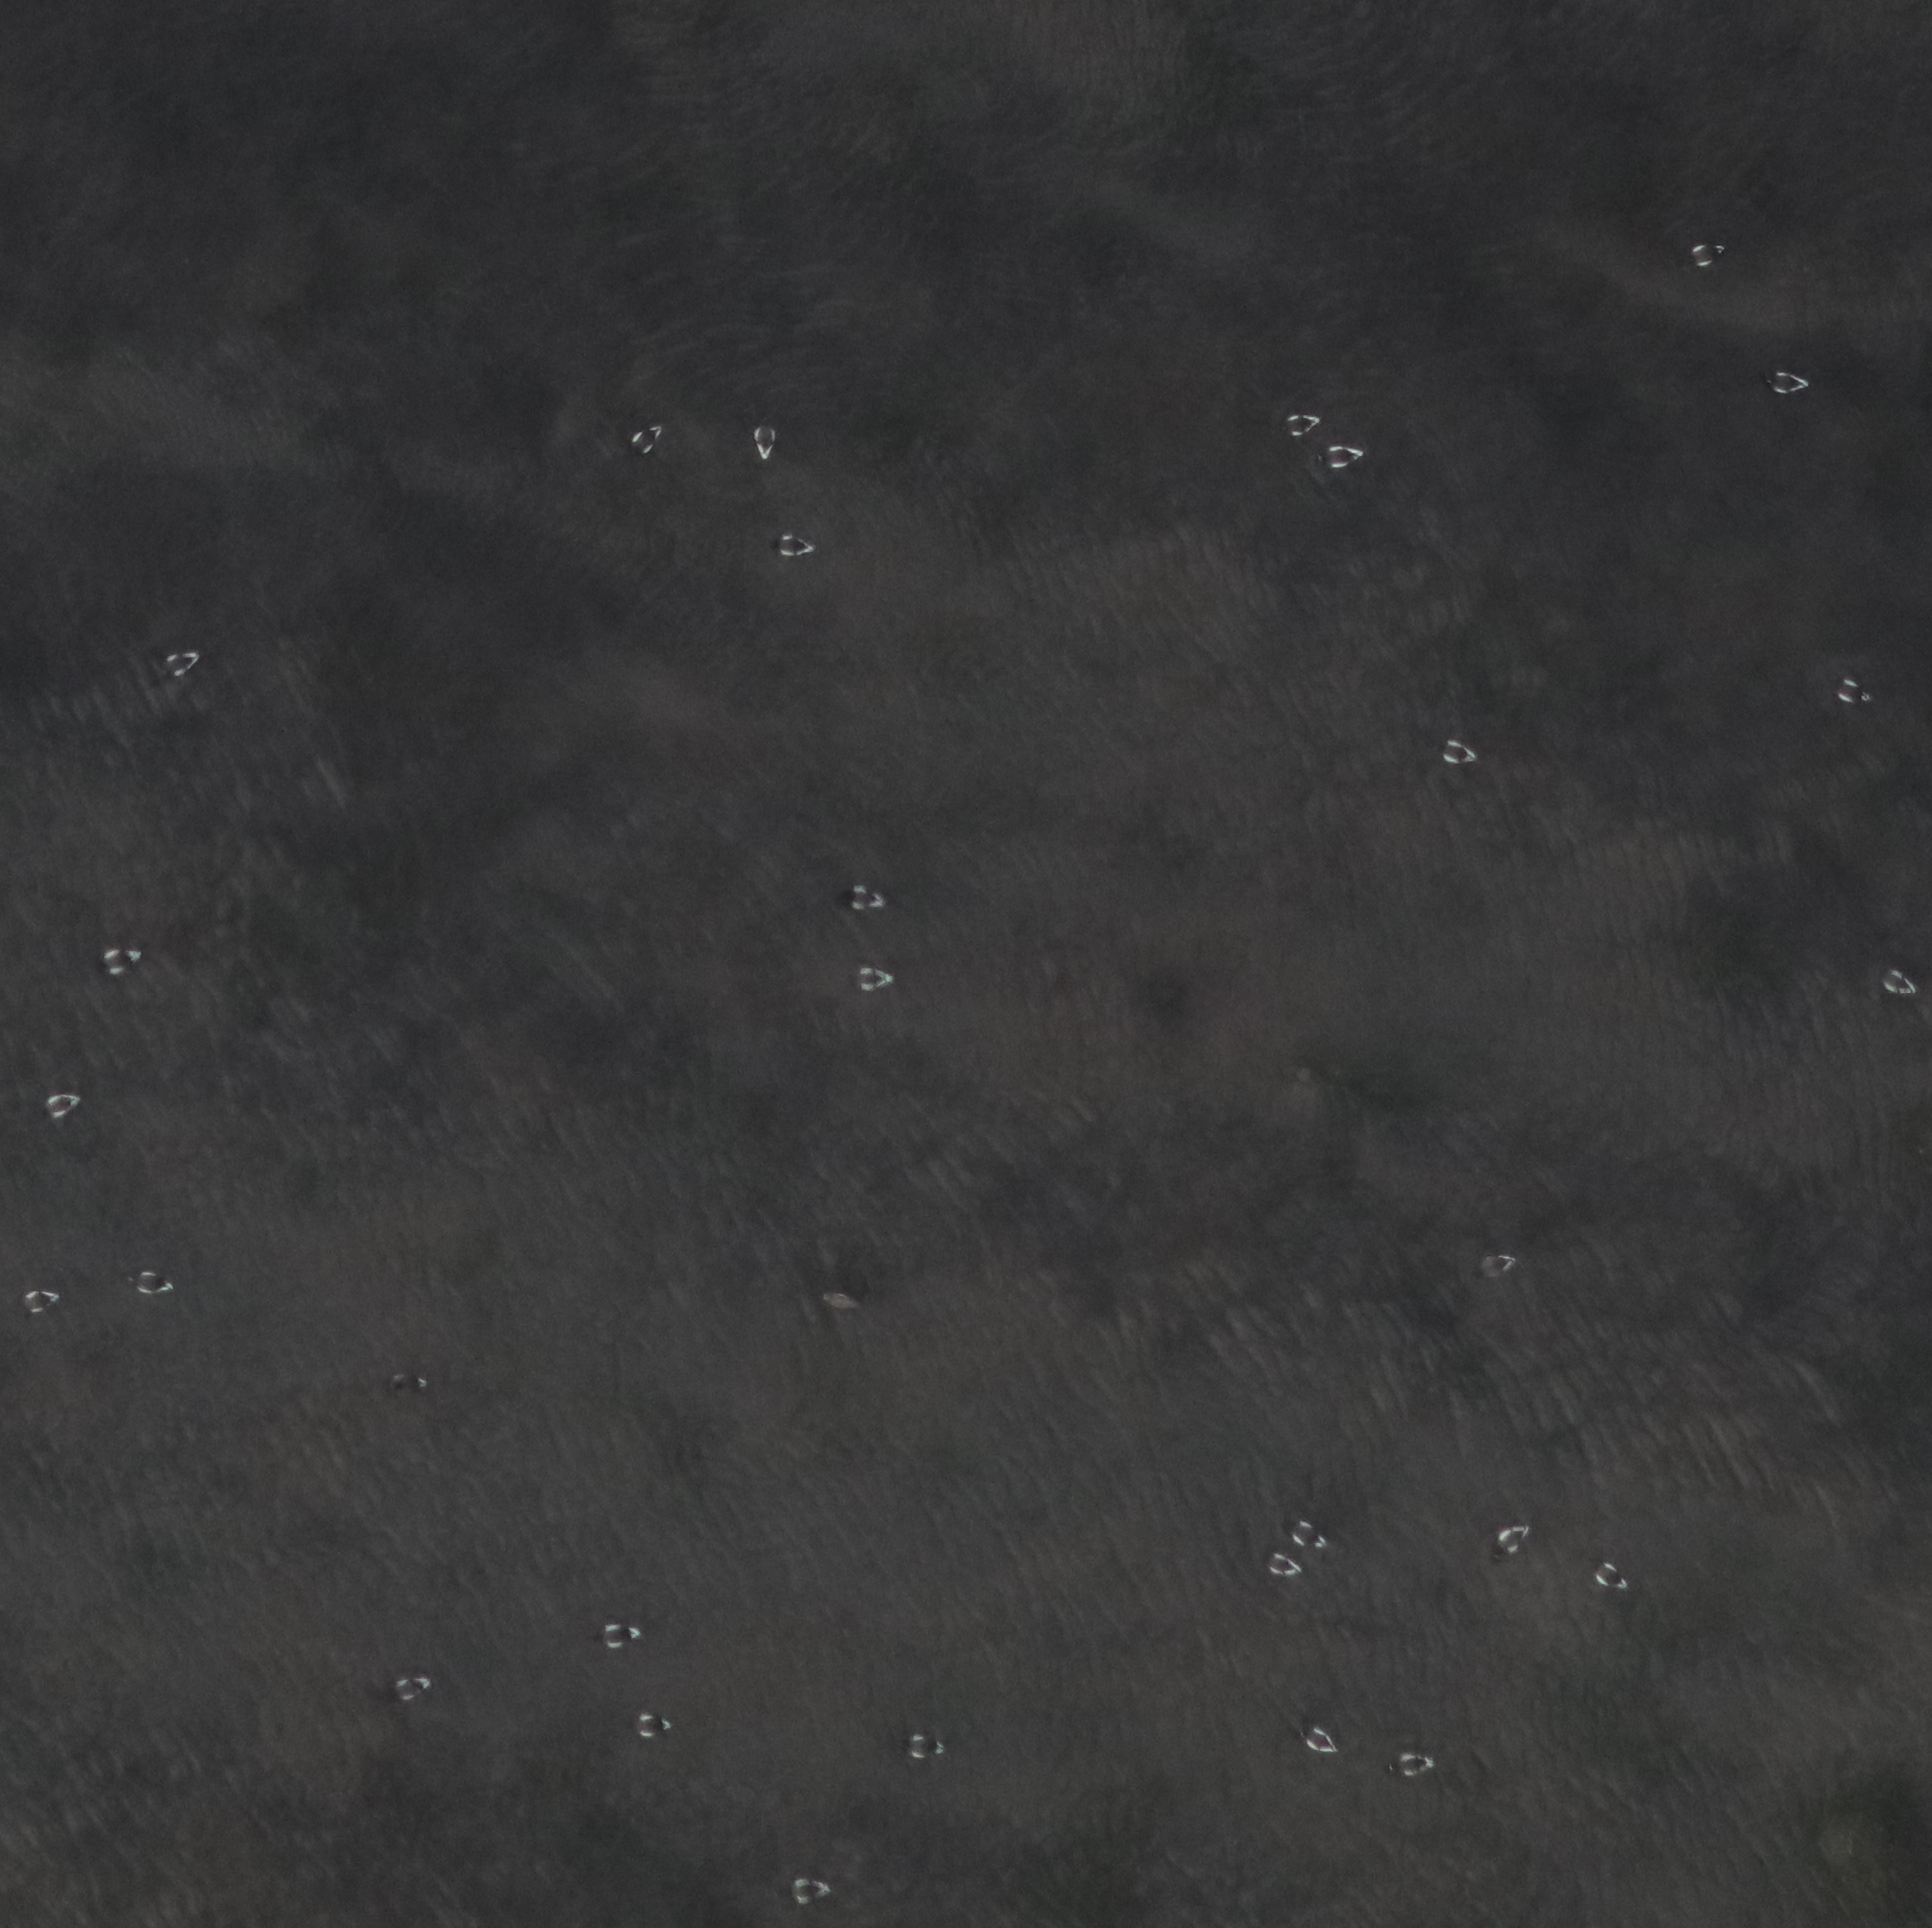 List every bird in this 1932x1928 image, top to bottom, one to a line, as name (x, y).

brant (1703, 254)
brant (1786, 382)
brant (1301, 426)
brant (646, 439)
brant (766, 439)
brant (1340, 458)
brant (791, 546)
brant (178, 665)
brant (1848, 690)
brant (1457, 751)
brant (862, 898)
brant (118, 959)
brant (869, 978)
brant (1896, 982)
brant (60, 1103)
brant (1495, 1266)
brant (150, 1283)
other bird (843, 1301)
brant (40, 1303)
brant (403, 1386)
brant (1308, 1535)
brant (1508, 1541)
brant (1285, 1568)
brant (1610, 1575)
brant (617, 1634)
brant (411, 1688)
brant (650, 1726)
brant (1318, 1739)
brant (922, 1746)
brant (1410, 1764)
brant (806, 1891)